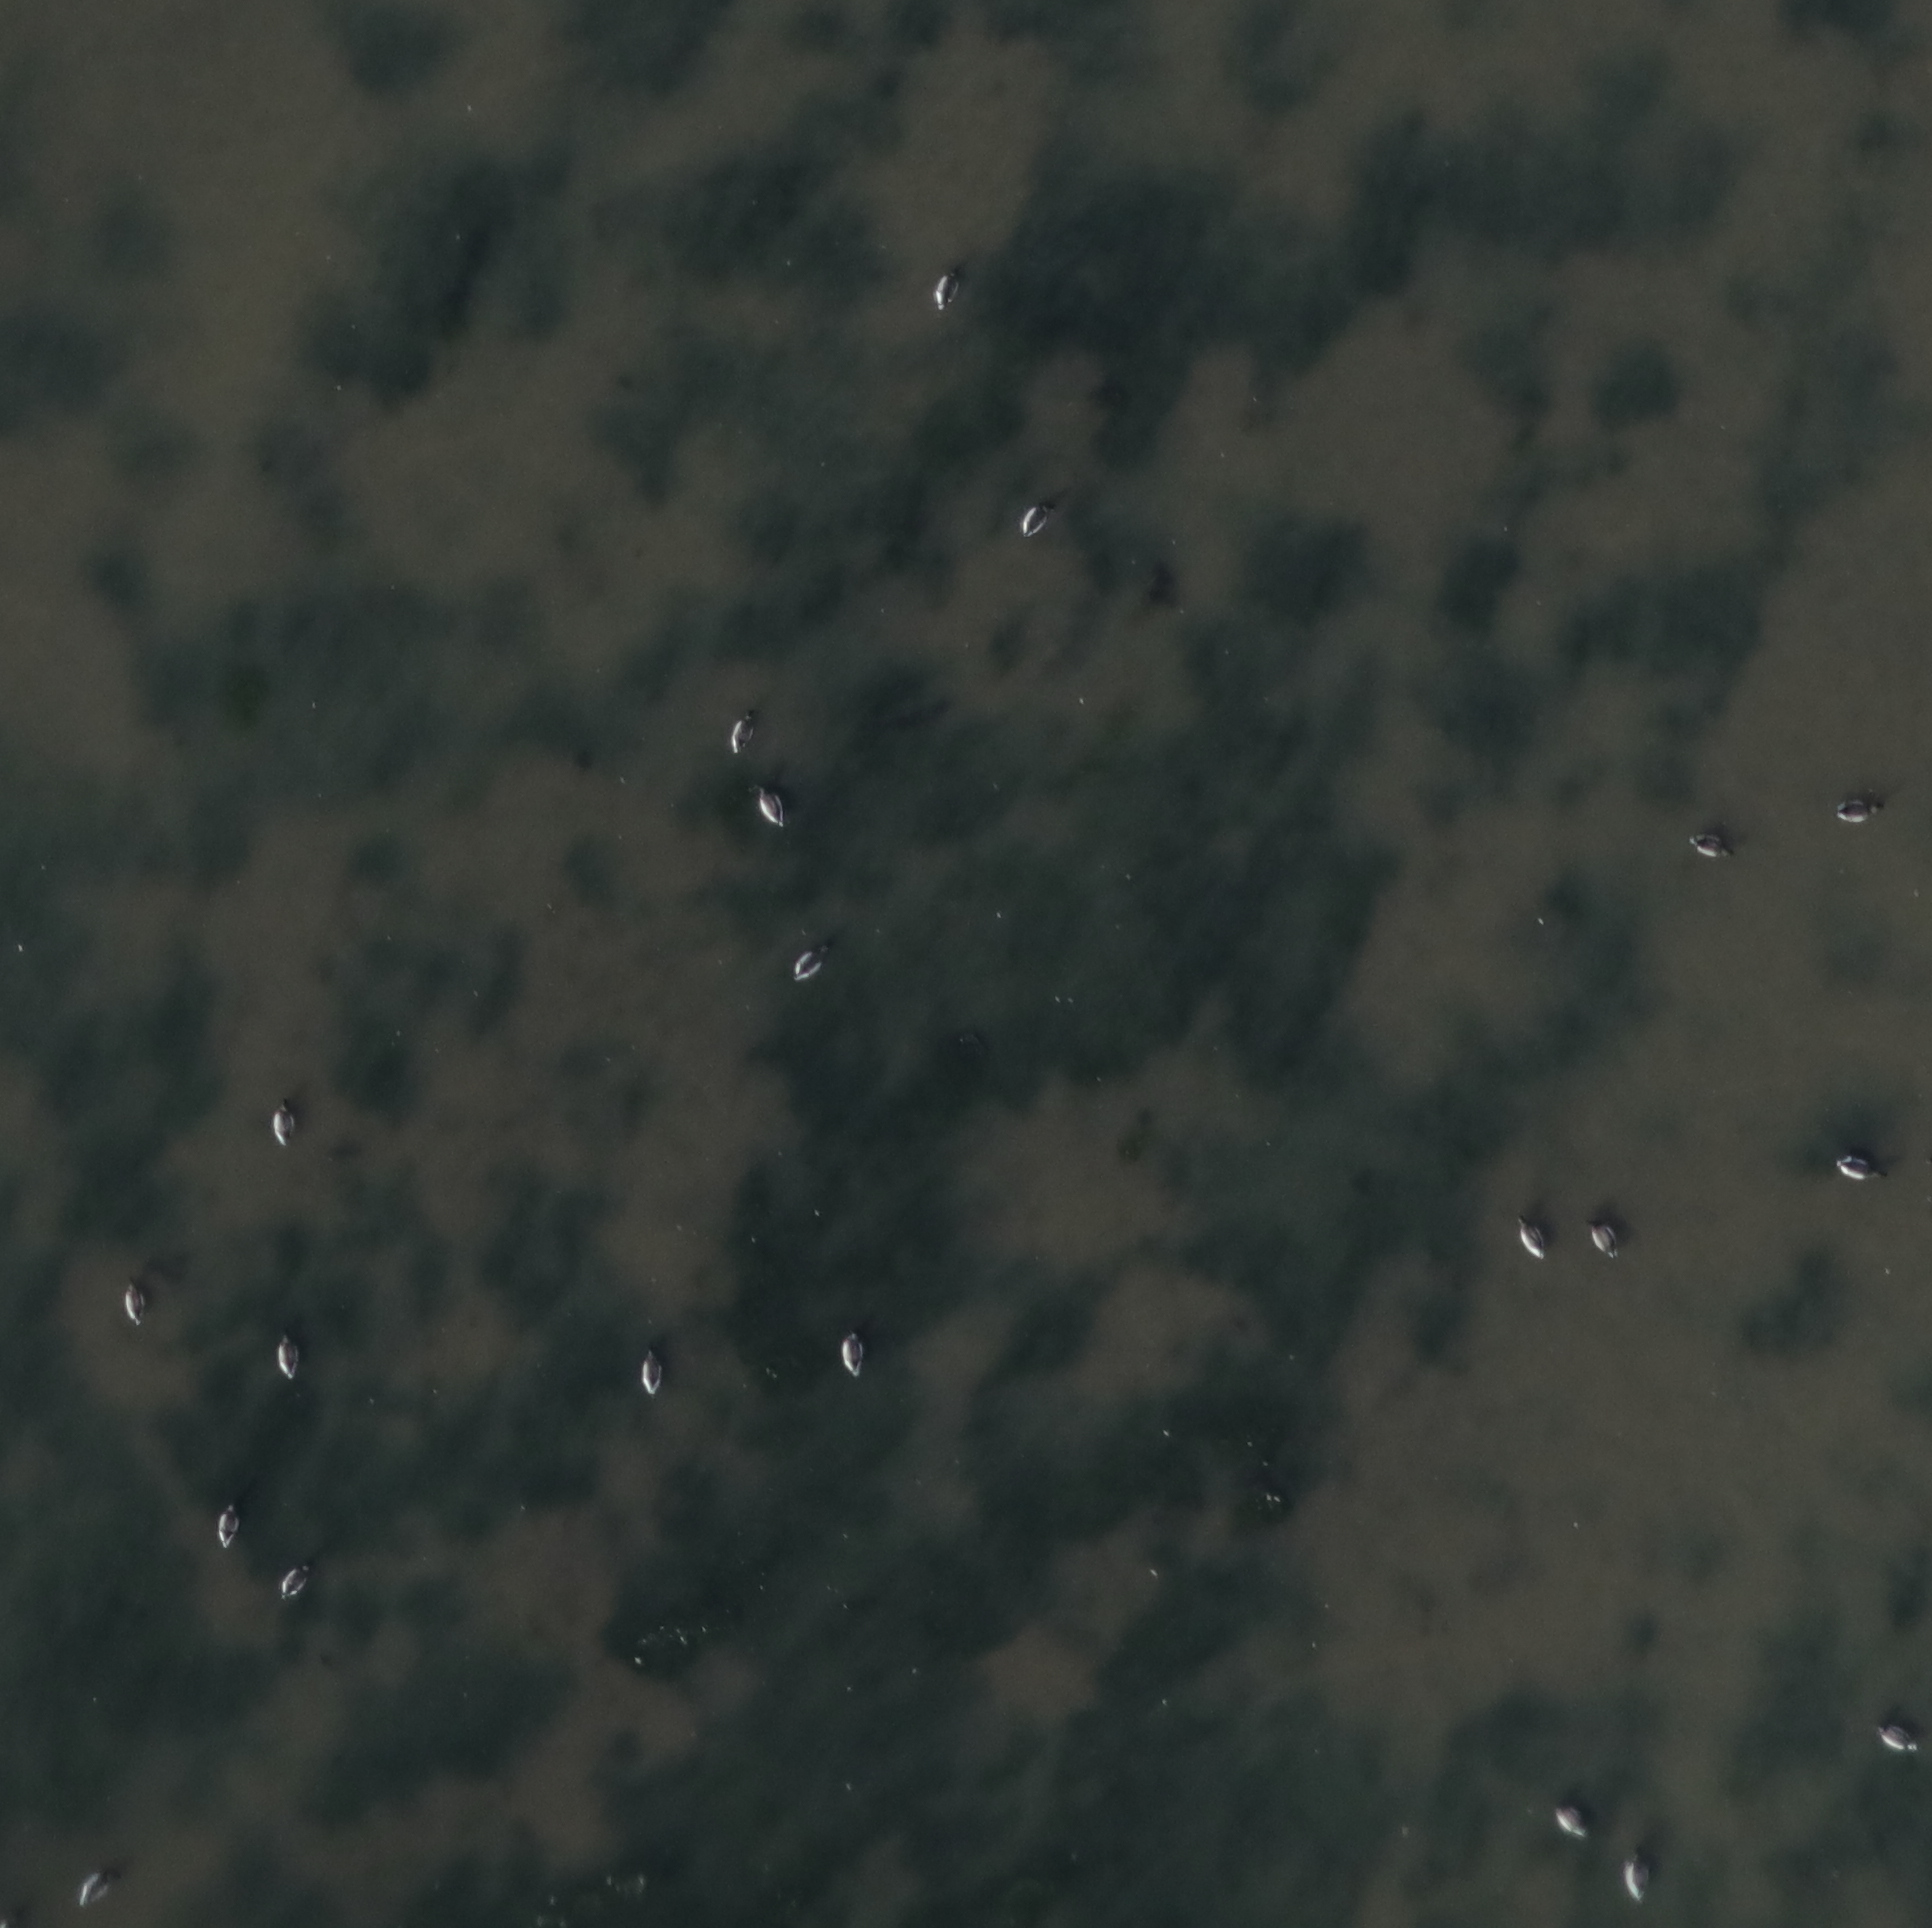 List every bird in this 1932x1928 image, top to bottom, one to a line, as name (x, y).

brant (948, 290)
brant (1040, 520)
brant (744, 733)
brant (771, 804)
brant (1858, 810)
brant (1711, 844)
brant (809, 963)
brant (285, 1124)
brant (1860, 1165)
brant (1533, 1237)
brant (1605, 1237)
brant (136, 1300)
brant (855, 1351)
brant (291, 1354)
brant (653, 1372)
brant (229, 1522)
brant (297, 1580)
brant (1898, 1736)
brant (1573, 1817)
brant (1638, 1876)
brant (98, 1885)